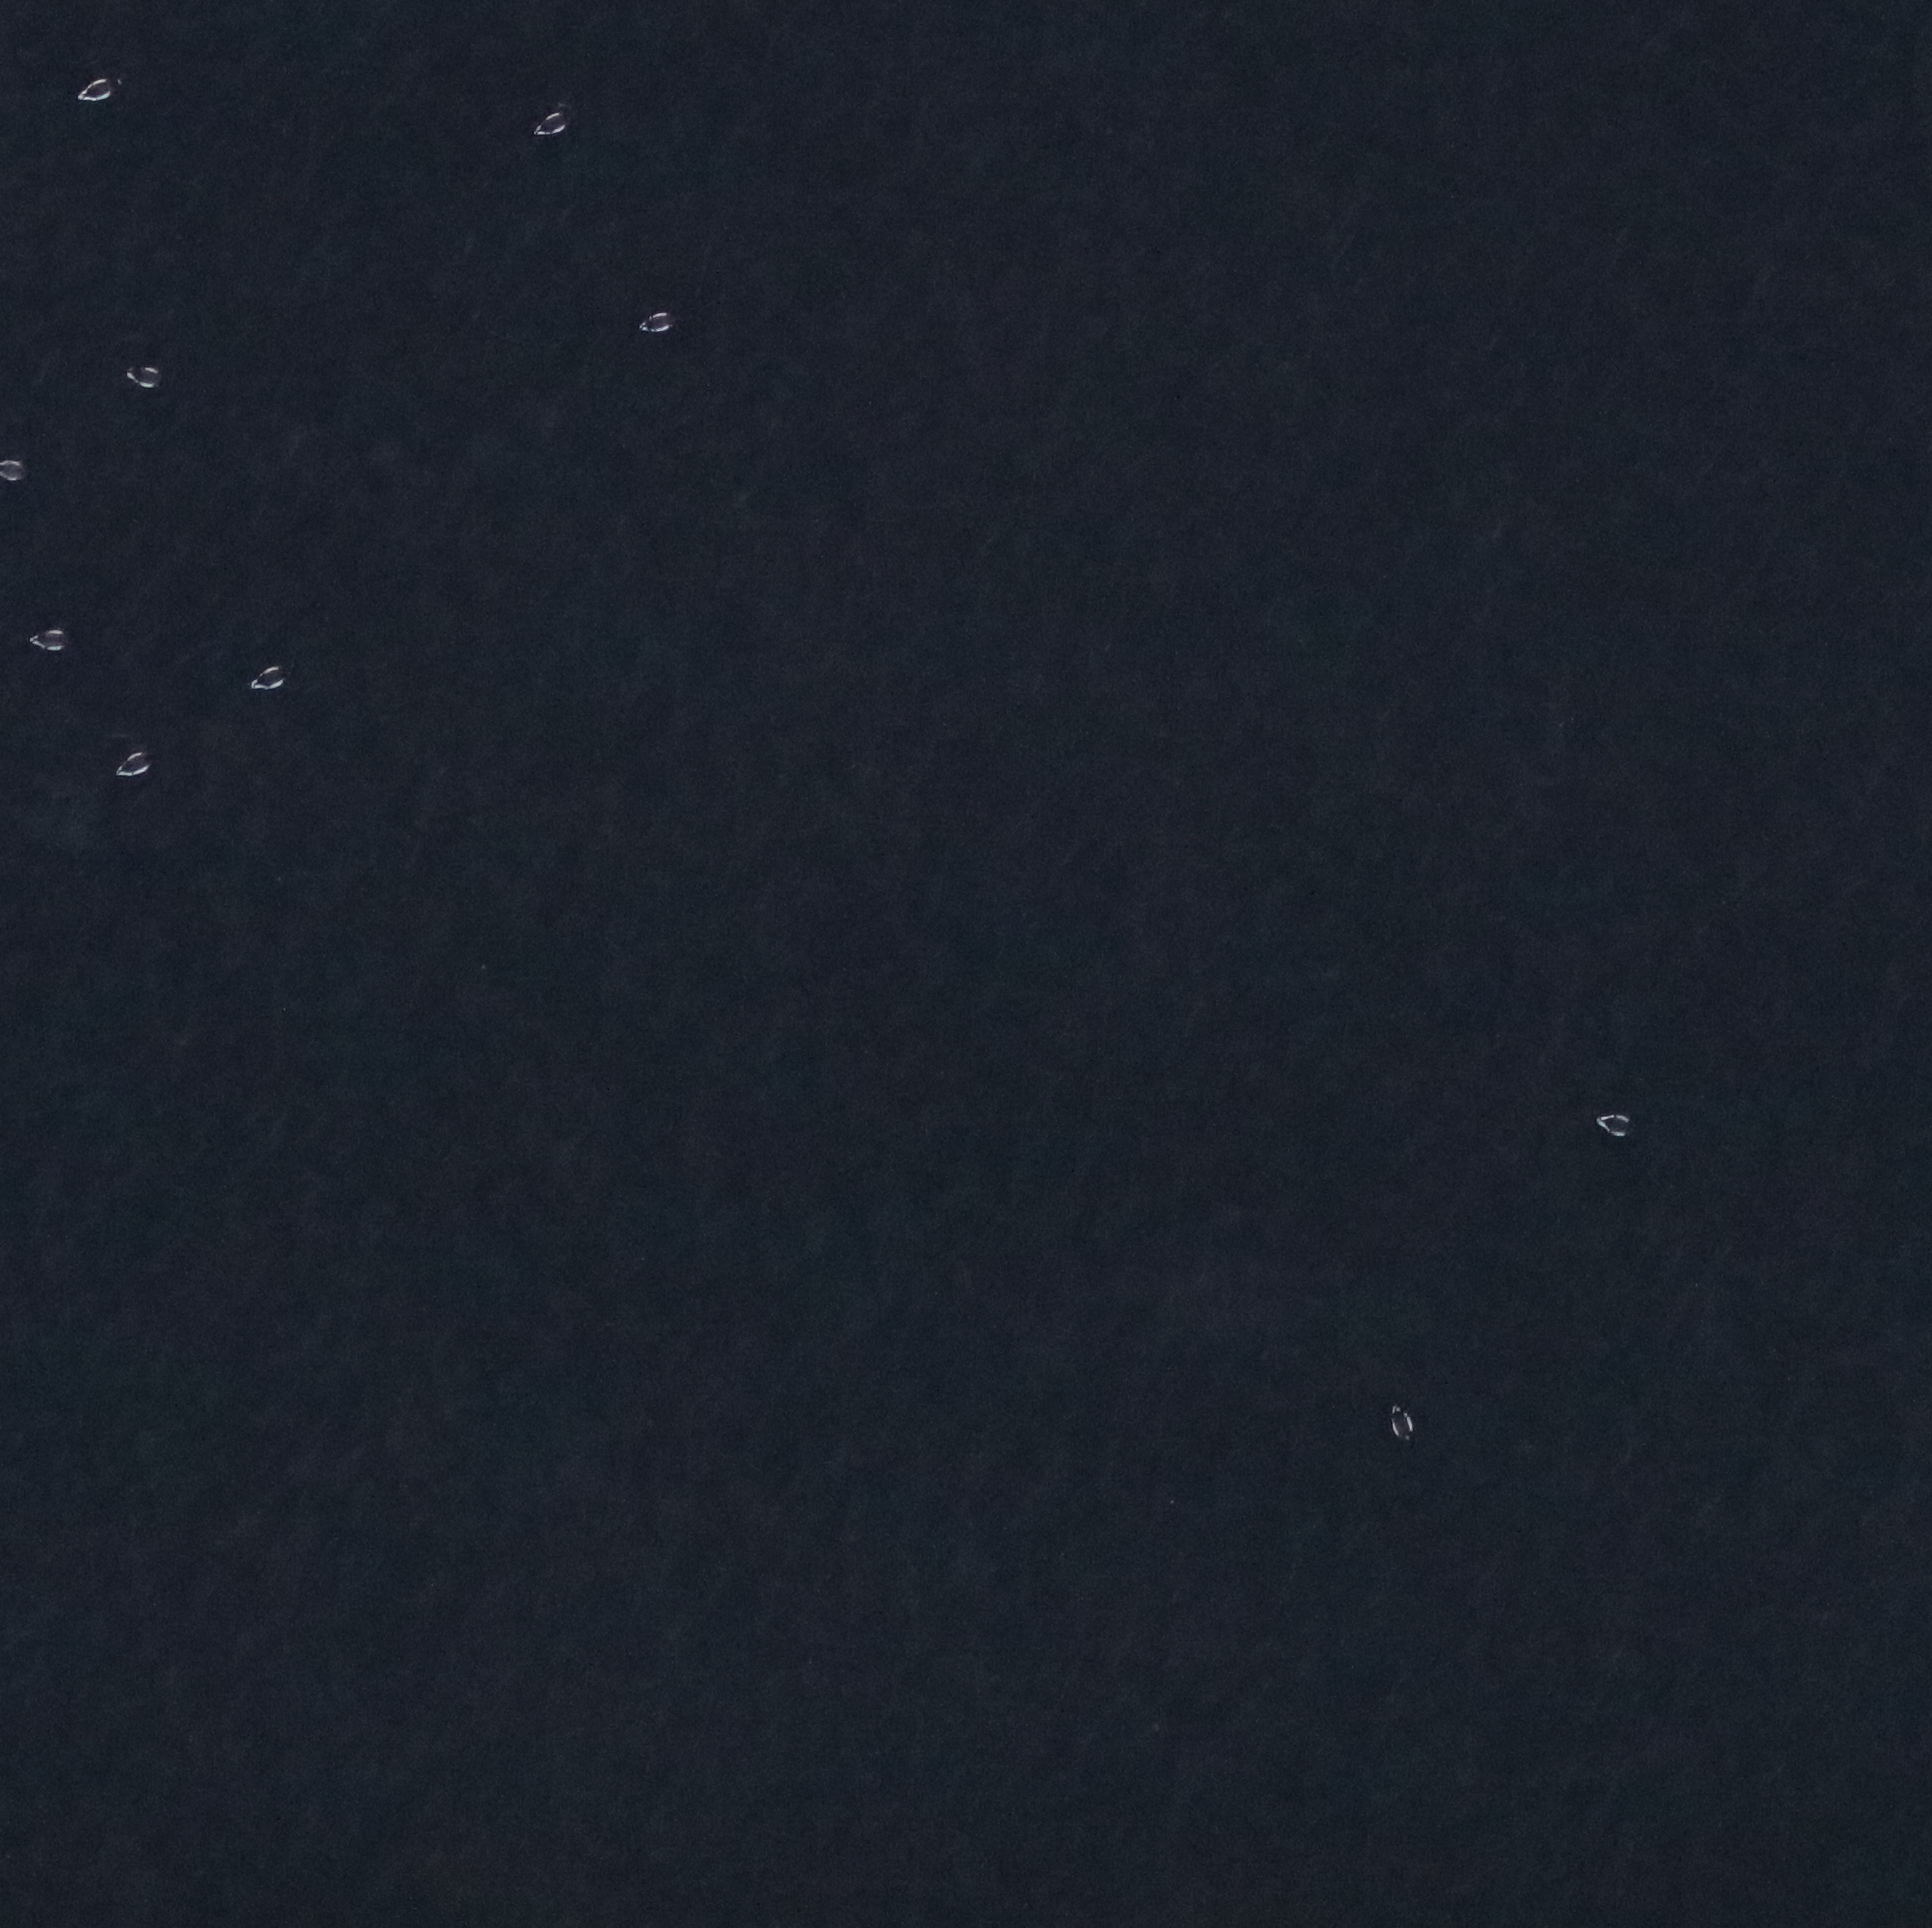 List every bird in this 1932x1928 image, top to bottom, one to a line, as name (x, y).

brant (99, 89)
brant (554, 124)
brant (659, 322)
brant (144, 376)
brant (12, 471)
brant (51, 638)
brant (271, 677)
brant (135, 764)
brant (1616, 1125)
brant (1401, 1423)